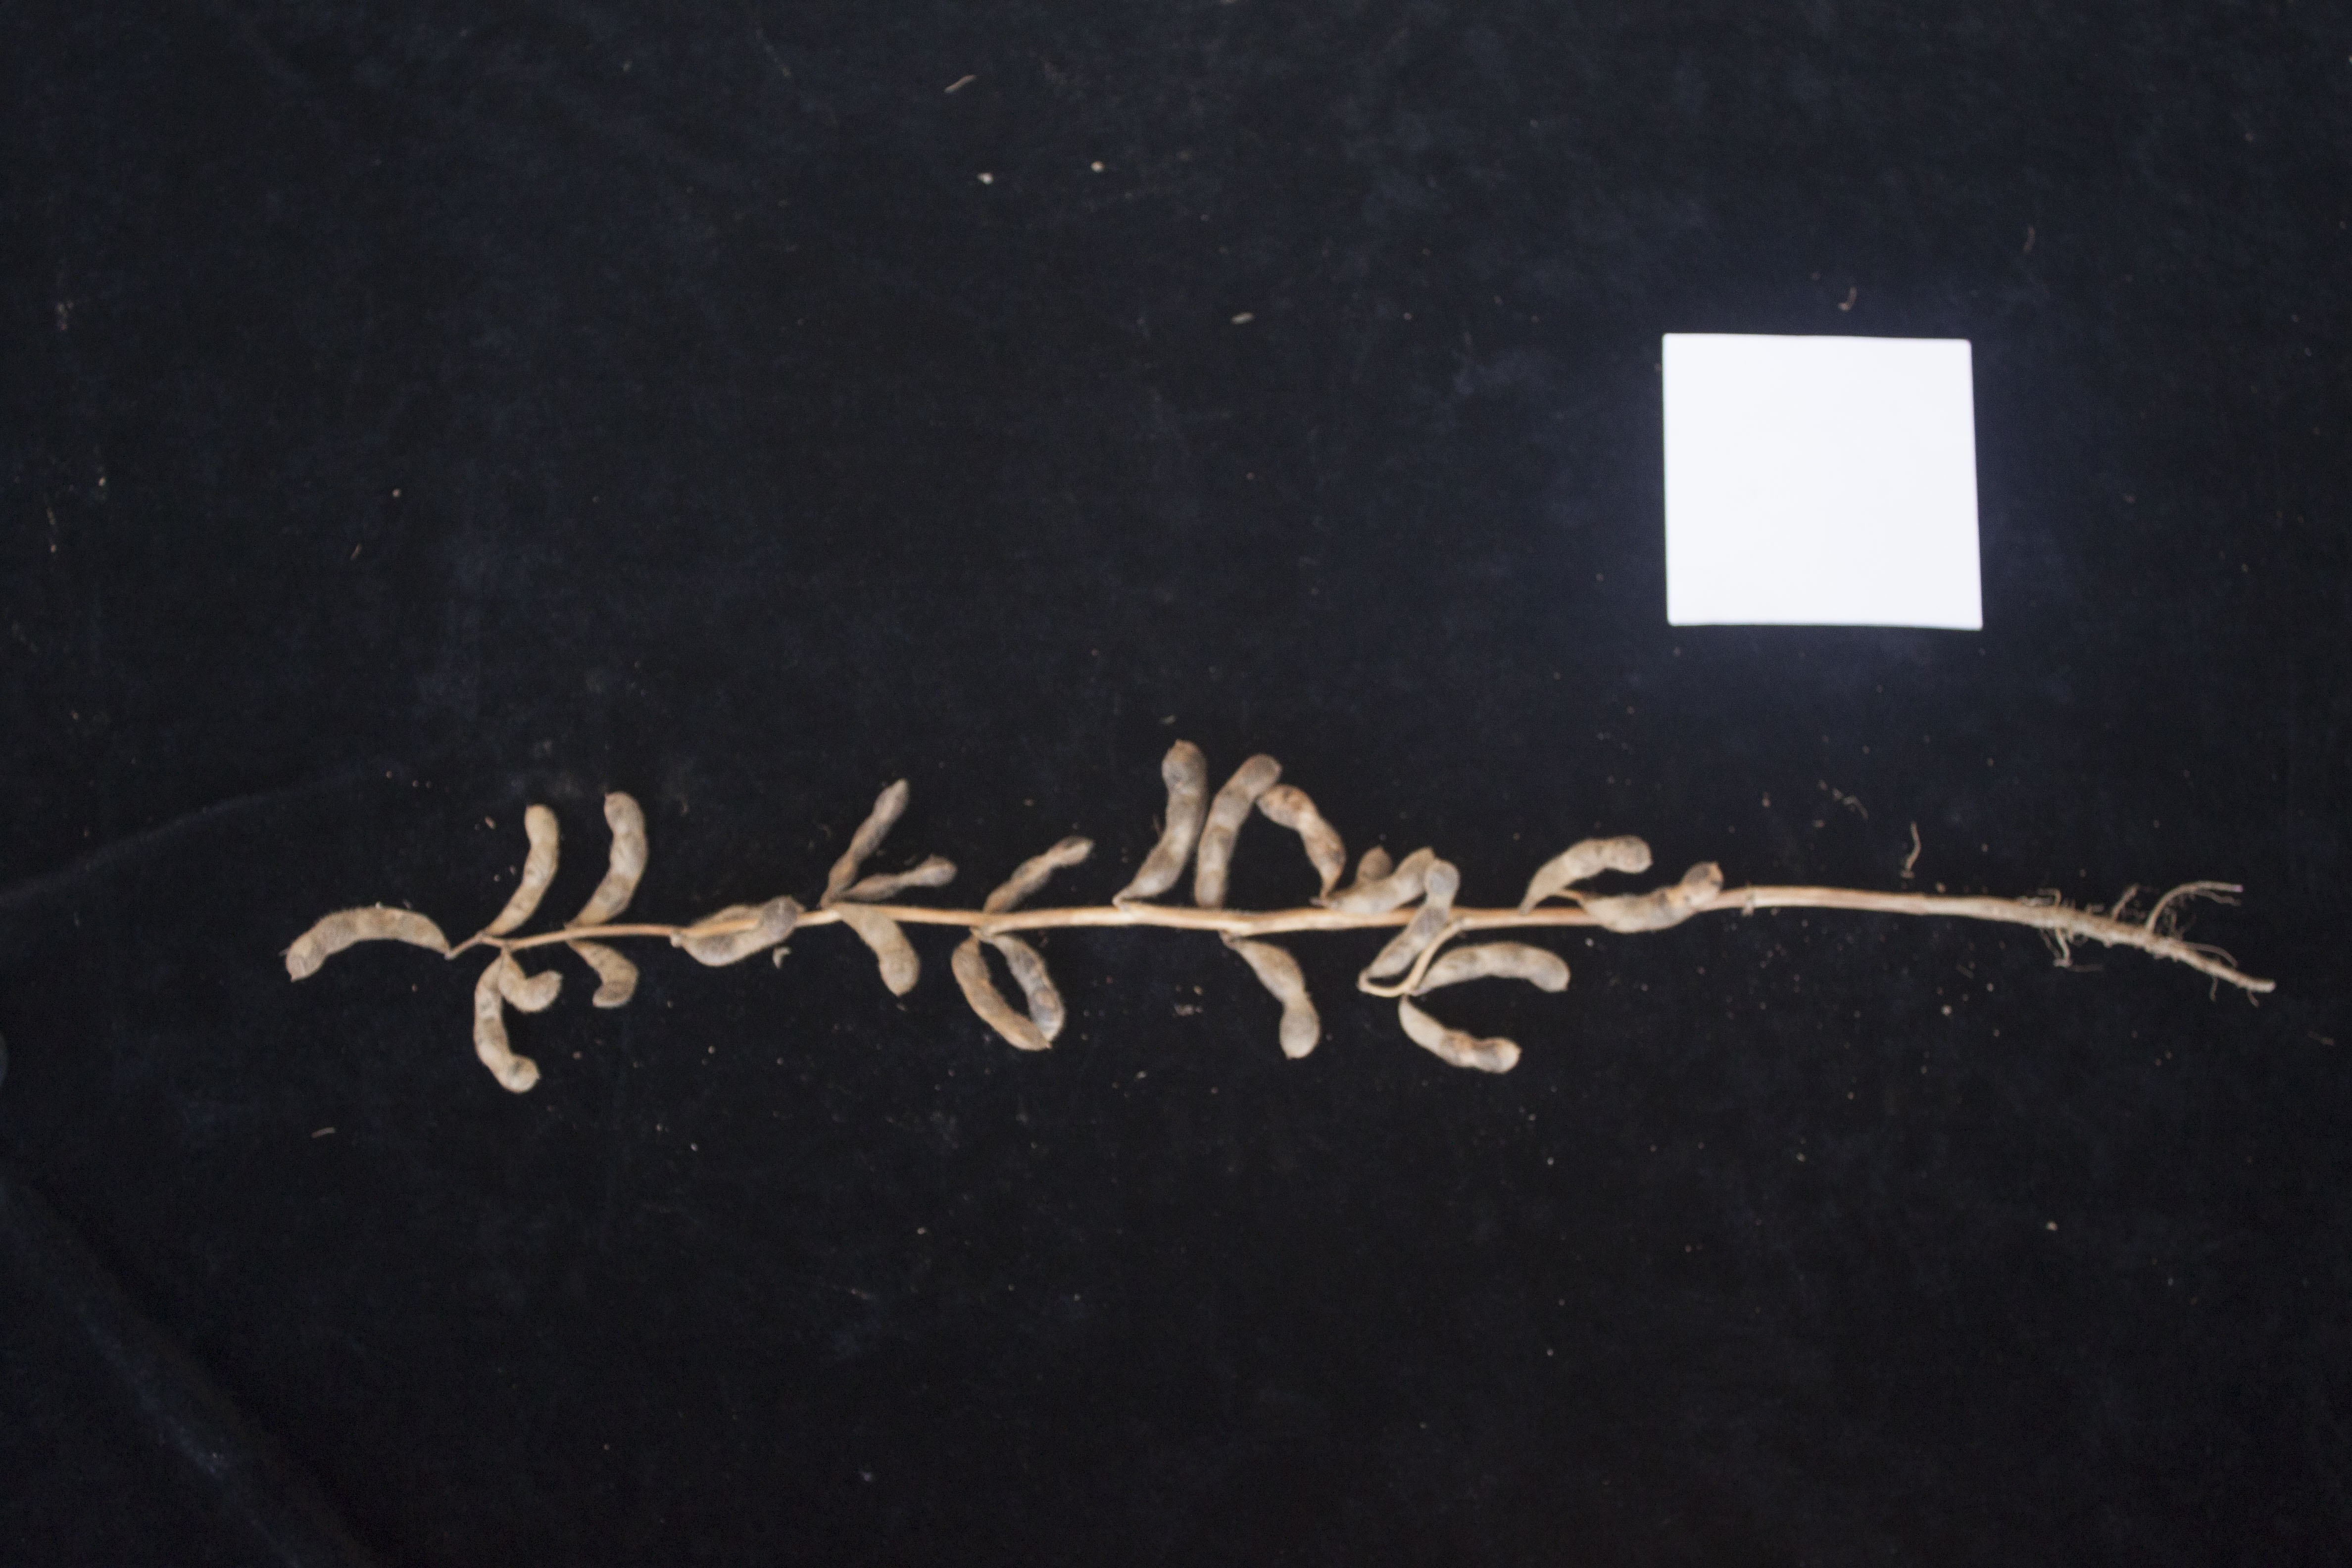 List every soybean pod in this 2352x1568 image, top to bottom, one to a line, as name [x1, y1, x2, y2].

soybean pod [1113, 741, 1207, 903]
soybean pod [1197, 757, 1279, 909]
soybean pod [824, 784, 909, 904]
soybean pod [1254, 787, 1345, 900]
soybean pod [566, 794, 647, 926]
soybean pod [488, 805, 558, 934]
soybean pod [984, 837, 1095, 913]
soybean pod [1519, 837, 1652, 915]
soybean pod [1316, 849, 1431, 917]
soybean pod [1357, 852, 1389, 884]
soybean pod [832, 860, 956, 901]
soybean pod [1369, 861, 1458, 977]
soybean pod [1578, 864, 1723, 932]
soybean pod [677, 898, 801, 966]
soybean pod [289, 906, 449, 979]
soybean pod [841, 915, 919, 995]
soybean pod [981, 938, 1063, 1045]
soybean pod [952, 940, 1047, 1050]
soybean pod [569, 942, 637, 1009]
soybean pod [1223, 944, 1319, 1059]
soybean pod [1417, 945, 1569, 994]
soybean pod [473, 956, 538, 1092]
soybean pod [502, 962, 559, 1013]
soybean pod [1398, 1001, 1520, 1075]